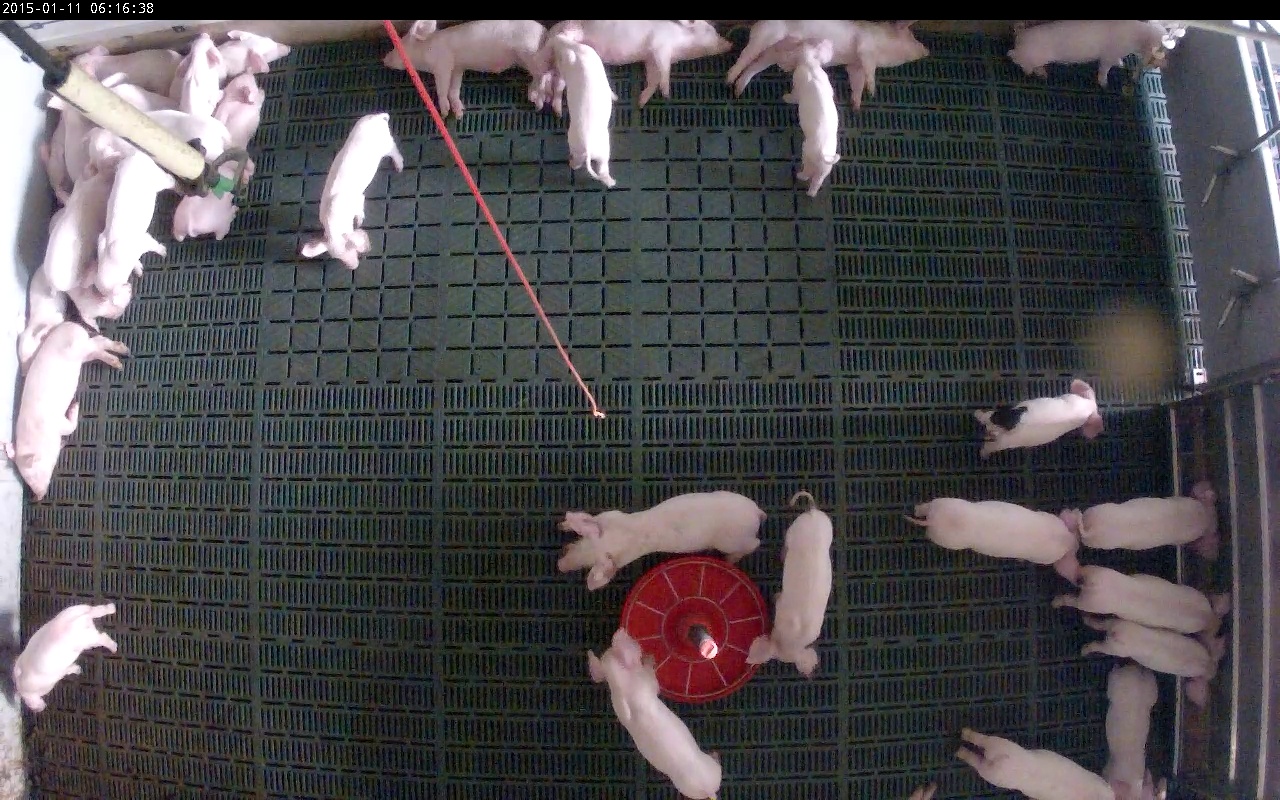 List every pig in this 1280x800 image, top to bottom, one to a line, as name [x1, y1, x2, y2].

pig [1008, 18, 1171, 91]
pig [381, 19, 553, 117]
pig [533, 19, 734, 118]
pig [724, 20, 931, 108]
pig [527, 21, 618, 188]
pig [169, 30, 292, 104]
pig [175, 31, 229, 116]
pig [776, 36, 841, 196]
pig [71, 45, 187, 97]
pig [173, 65, 265, 242]
pig [99, 72, 182, 113]
pig [47, 96, 104, 183]
pig [82, 109, 255, 186]
pig [39, 111, 75, 207]
pig [301, 111, 405, 268]
pig [79, 150, 187, 311]
pig [43, 153, 127, 298]
pig [48, 205, 127, 333]
pig [17, 263, 68, 379]
pig [5, 322, 128, 501]
pig [972, 379, 1104, 460]
pig [1076, 481, 1221, 560]
pig [556, 491, 768, 589]
pig [746, 491, 836, 676]
pig [905, 496, 1083, 582]
pig [1050, 564, 1231, 640]
pig [11, 603, 119, 713]
pig [1079, 613, 1228, 709]
pig [586, 625, 661, 798]
pig [1101, 659, 1161, 798]
pig [955, 727, 1111, 799]